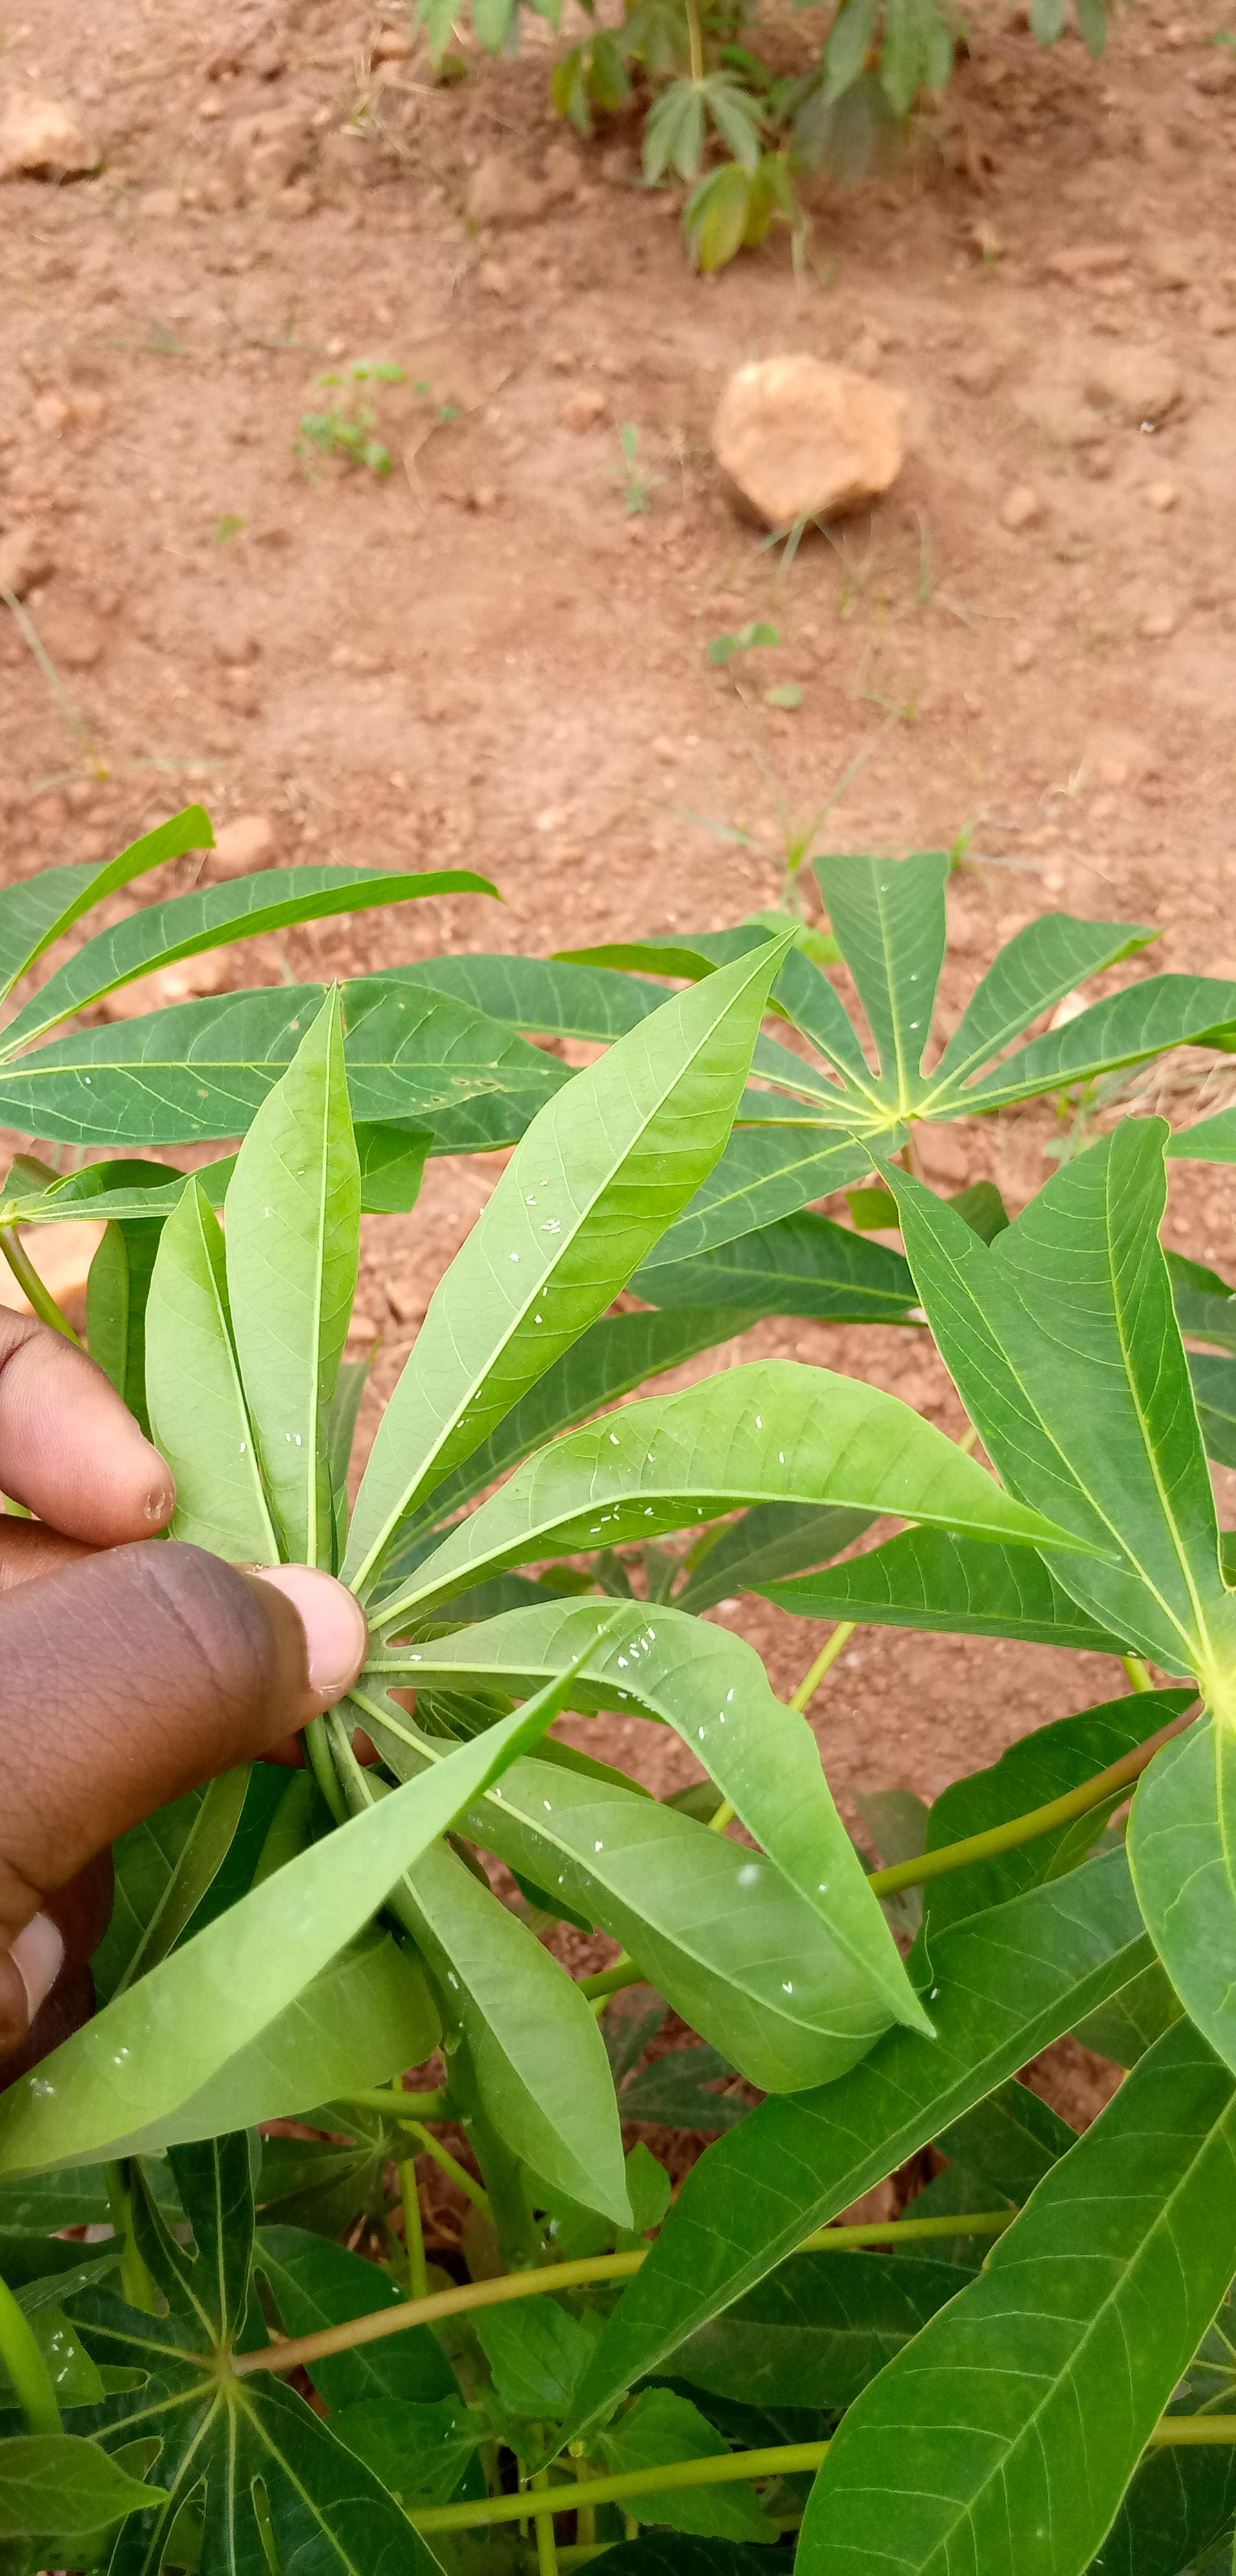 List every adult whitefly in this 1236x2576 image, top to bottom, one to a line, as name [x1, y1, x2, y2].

whitefly [84, 1075, 93, 1086]
whitefly [296, 1169, 306, 1178]
whitefly [537, 1179, 550, 1188]
whitefly [525, 1193, 534, 1200]
whitefly [526, 1200, 538, 1206]
whitefly [477, 1206, 485, 1216]
whitefly [547, 1218, 556, 1225]
whitefly [551, 1220, 562, 1228]
whitefly [539, 1224, 550, 1231]
whitefly [550, 1227, 562, 1235]
whitefly [511, 1253, 520, 1260]
whitefly [509, 1253, 520, 1263]
whitefly [541, 1285, 550, 1298]
whitefly [536, 1314, 543, 1323]
whitefly [534, 1316, 539, 1325]
whitefly [473, 1388, 483, 1401]
whitefly [754, 1414, 763, 1430]
whitefly [456, 1419, 465, 1430]
whitefly [284, 1431, 293, 1443]
whitefly [294, 1432, 303, 1448]
whitefly [608, 1432, 623, 1446]
whitefly [238, 1440, 248, 1454]
whitefly [777, 1450, 787, 1465]
whitefly [645, 1451, 657, 1464]
whitefly [612, 1502, 622, 1513]
whitefly [642, 1506, 653, 1514]
whitefly [694, 1506, 705, 1516]
whitefly [648, 1511, 655, 1516]
whitefly [612, 1513, 621, 1522]
whitefly [599, 1515, 612, 1522]
whitefly [588, 1526, 603, 1533]
whitefly [596, 1623, 603, 1633]
whitefly [647, 1625, 658, 1641]
whitefly [640, 1638, 650, 1652]
whitefly [628, 1641, 639, 1649]
whitefly [628, 1648, 641, 1659]
whitefly [407, 1653, 423, 1661]
whitefly [571, 1654, 578, 1662]
whitefly [619, 1656, 629, 1666]
whitefly [616, 1660, 624, 1668]
whitefly [725, 1687, 737, 1702]
whitefly [617, 1691, 628, 1700]
whitefly [718, 1710, 727, 1723]
whitefly [697, 1724, 706, 1741]
whitefly [494, 1786, 503, 1798]
whitefly [542, 1798, 554, 1813]
whitefly [594, 1839, 599, 1853]
whitefly [599, 1841, 604, 1850]
whitefly [556, 1873, 565, 1886]
whitefly [818, 1882, 827, 1891]
whitefly [446, 1969, 456, 1980]
whitefly [779, 1980, 795, 1994]
whitefly [452, 1980, 462, 1991]
whitefly [929, 1985, 939, 2001]
whitefly [389, 2285, 402, 2295]
whitefly [58, 2331, 65, 2339]
whitefly [51, 2342, 61, 2352]
whitefly [64, 2345, 75, 2359]
whitefly [55, 2372, 66, 2383]
whitefly [449, 2419, 458, 2430]
whitefly [460, 2481, 469, 2492]